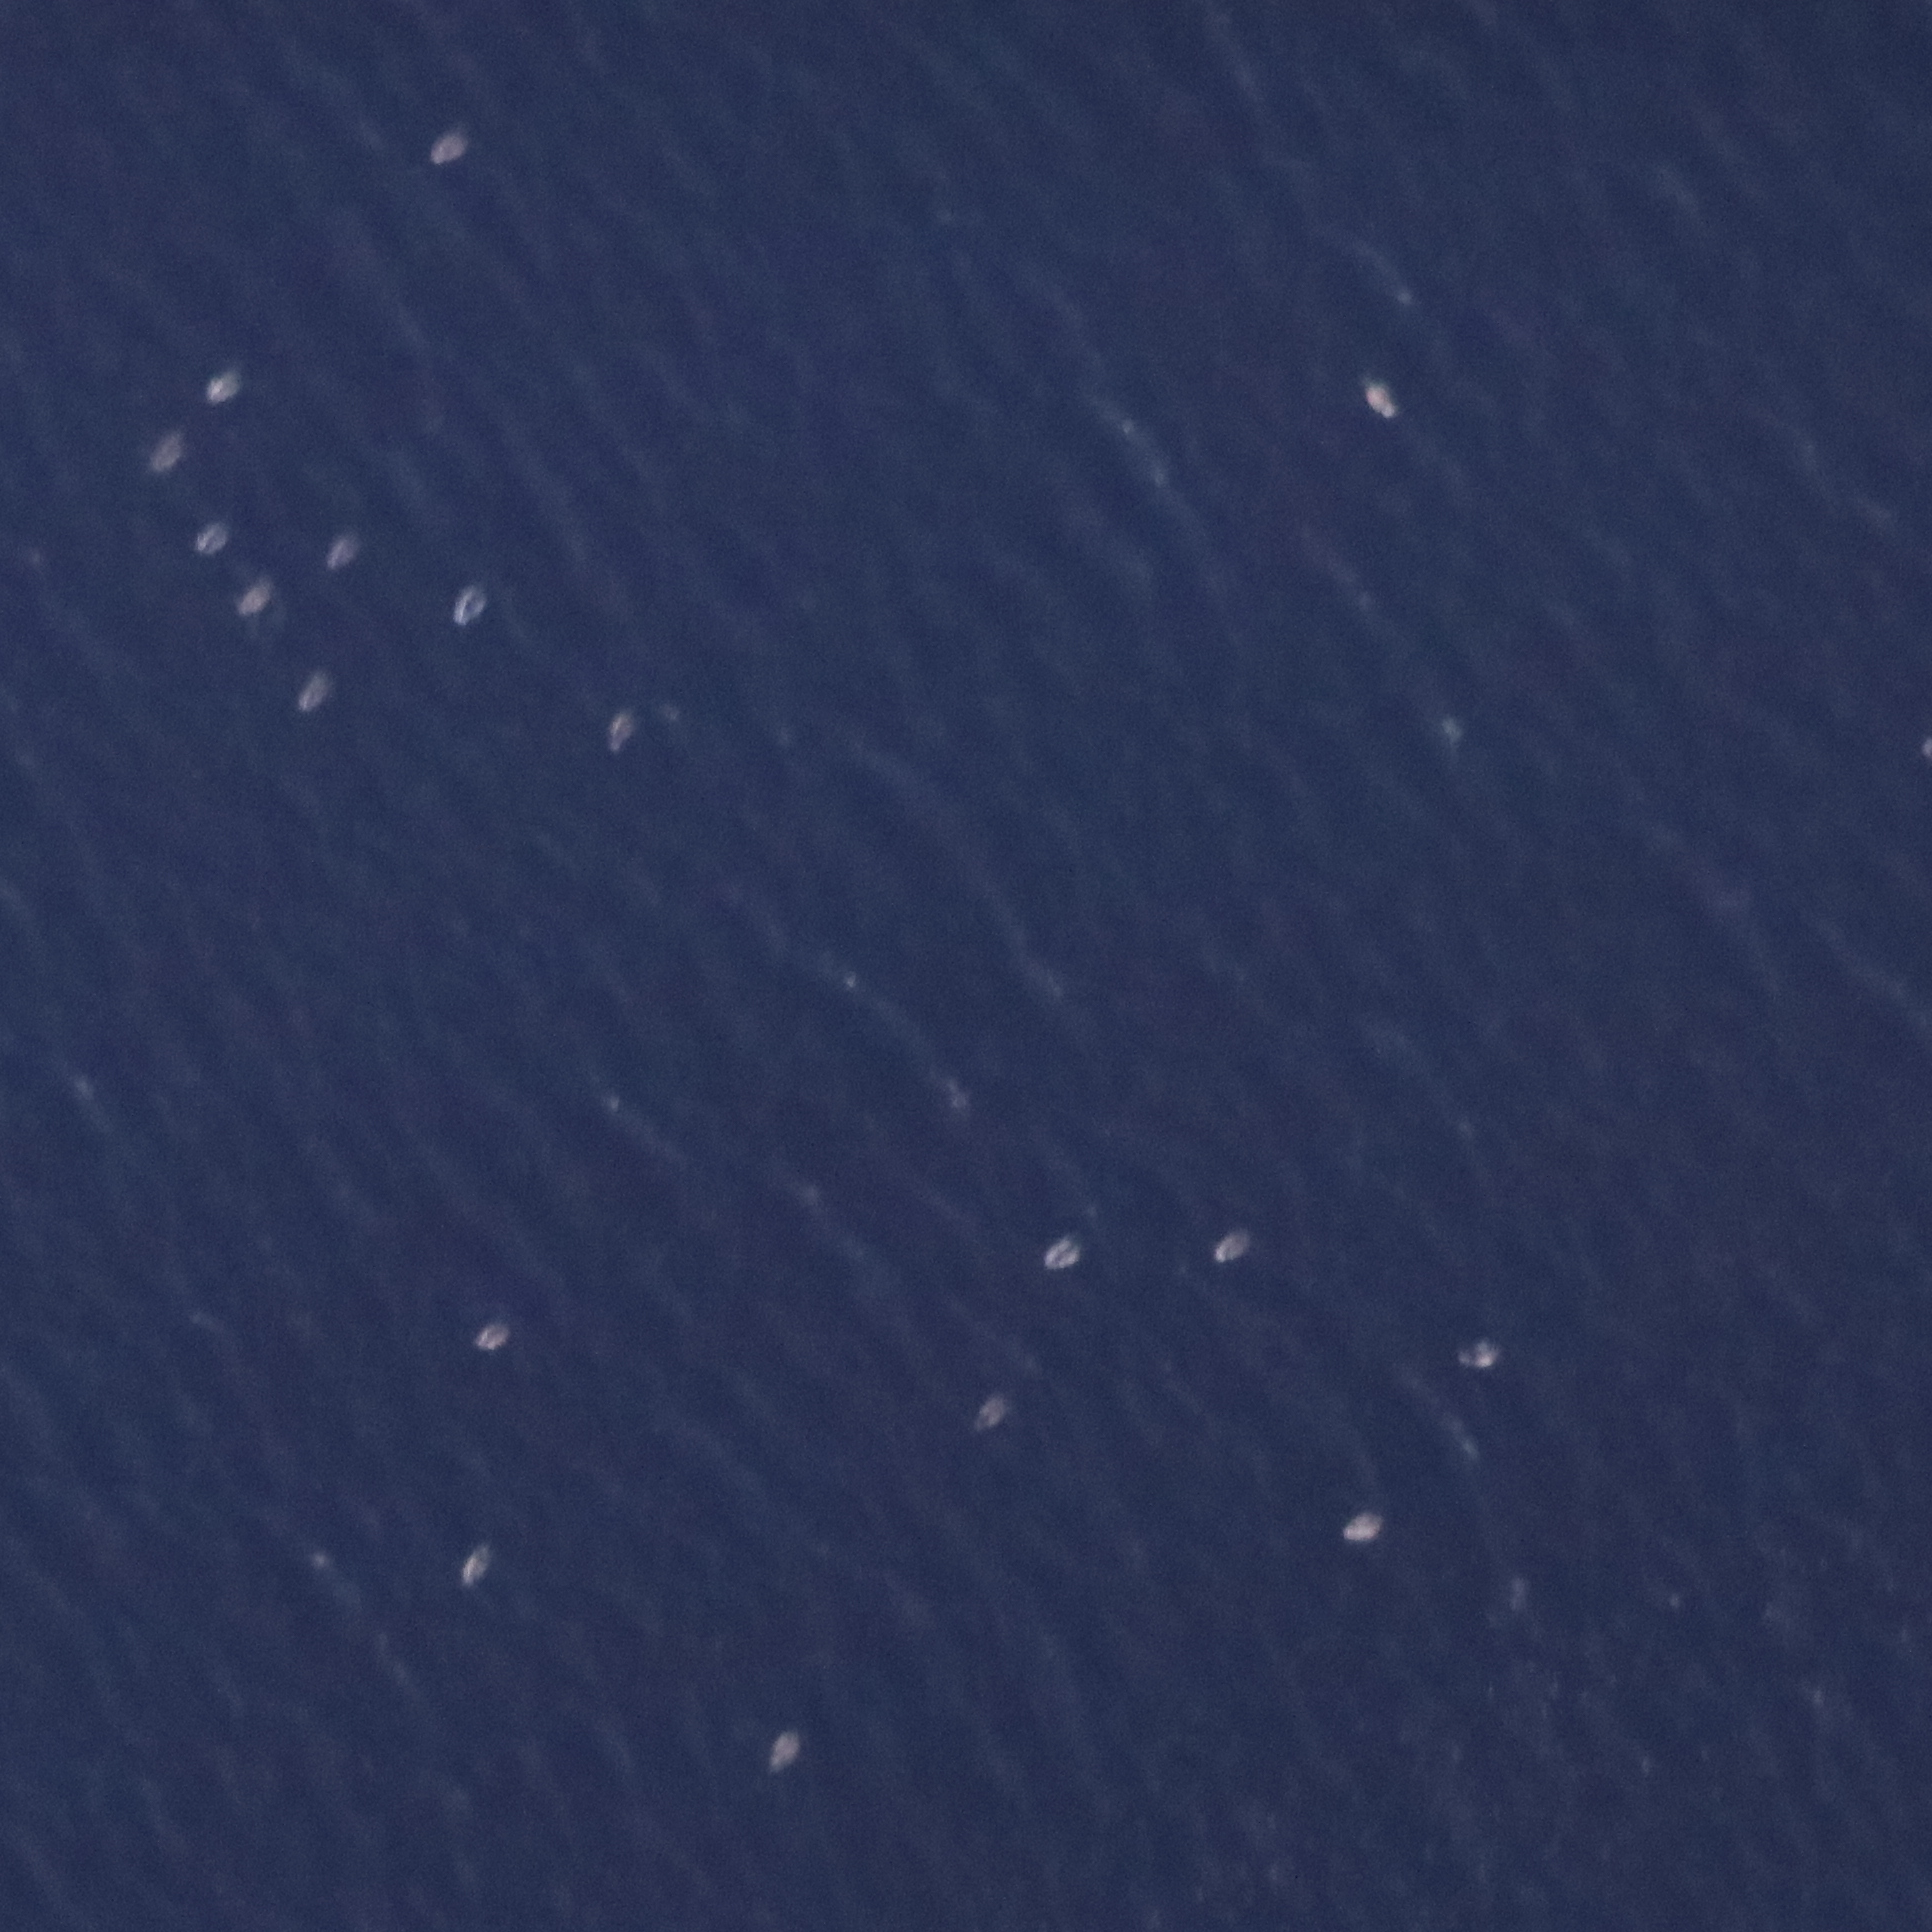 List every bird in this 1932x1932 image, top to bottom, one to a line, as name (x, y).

other bird (454, 151)
other bird (226, 384)
brant (1383, 397)
other bird (159, 455)
other bird (213, 541)
other bird (342, 550)
other bird (257, 599)
other bird (475, 600)
other bird (321, 698)
other bird (622, 732)
other bird (1236, 1246)
other bird (1064, 1252)
other bird (491, 1336)
other bird (1481, 1353)
other bird (989, 1415)
other bird (1370, 1528)
other bird (477, 1561)
other bird (788, 1752)